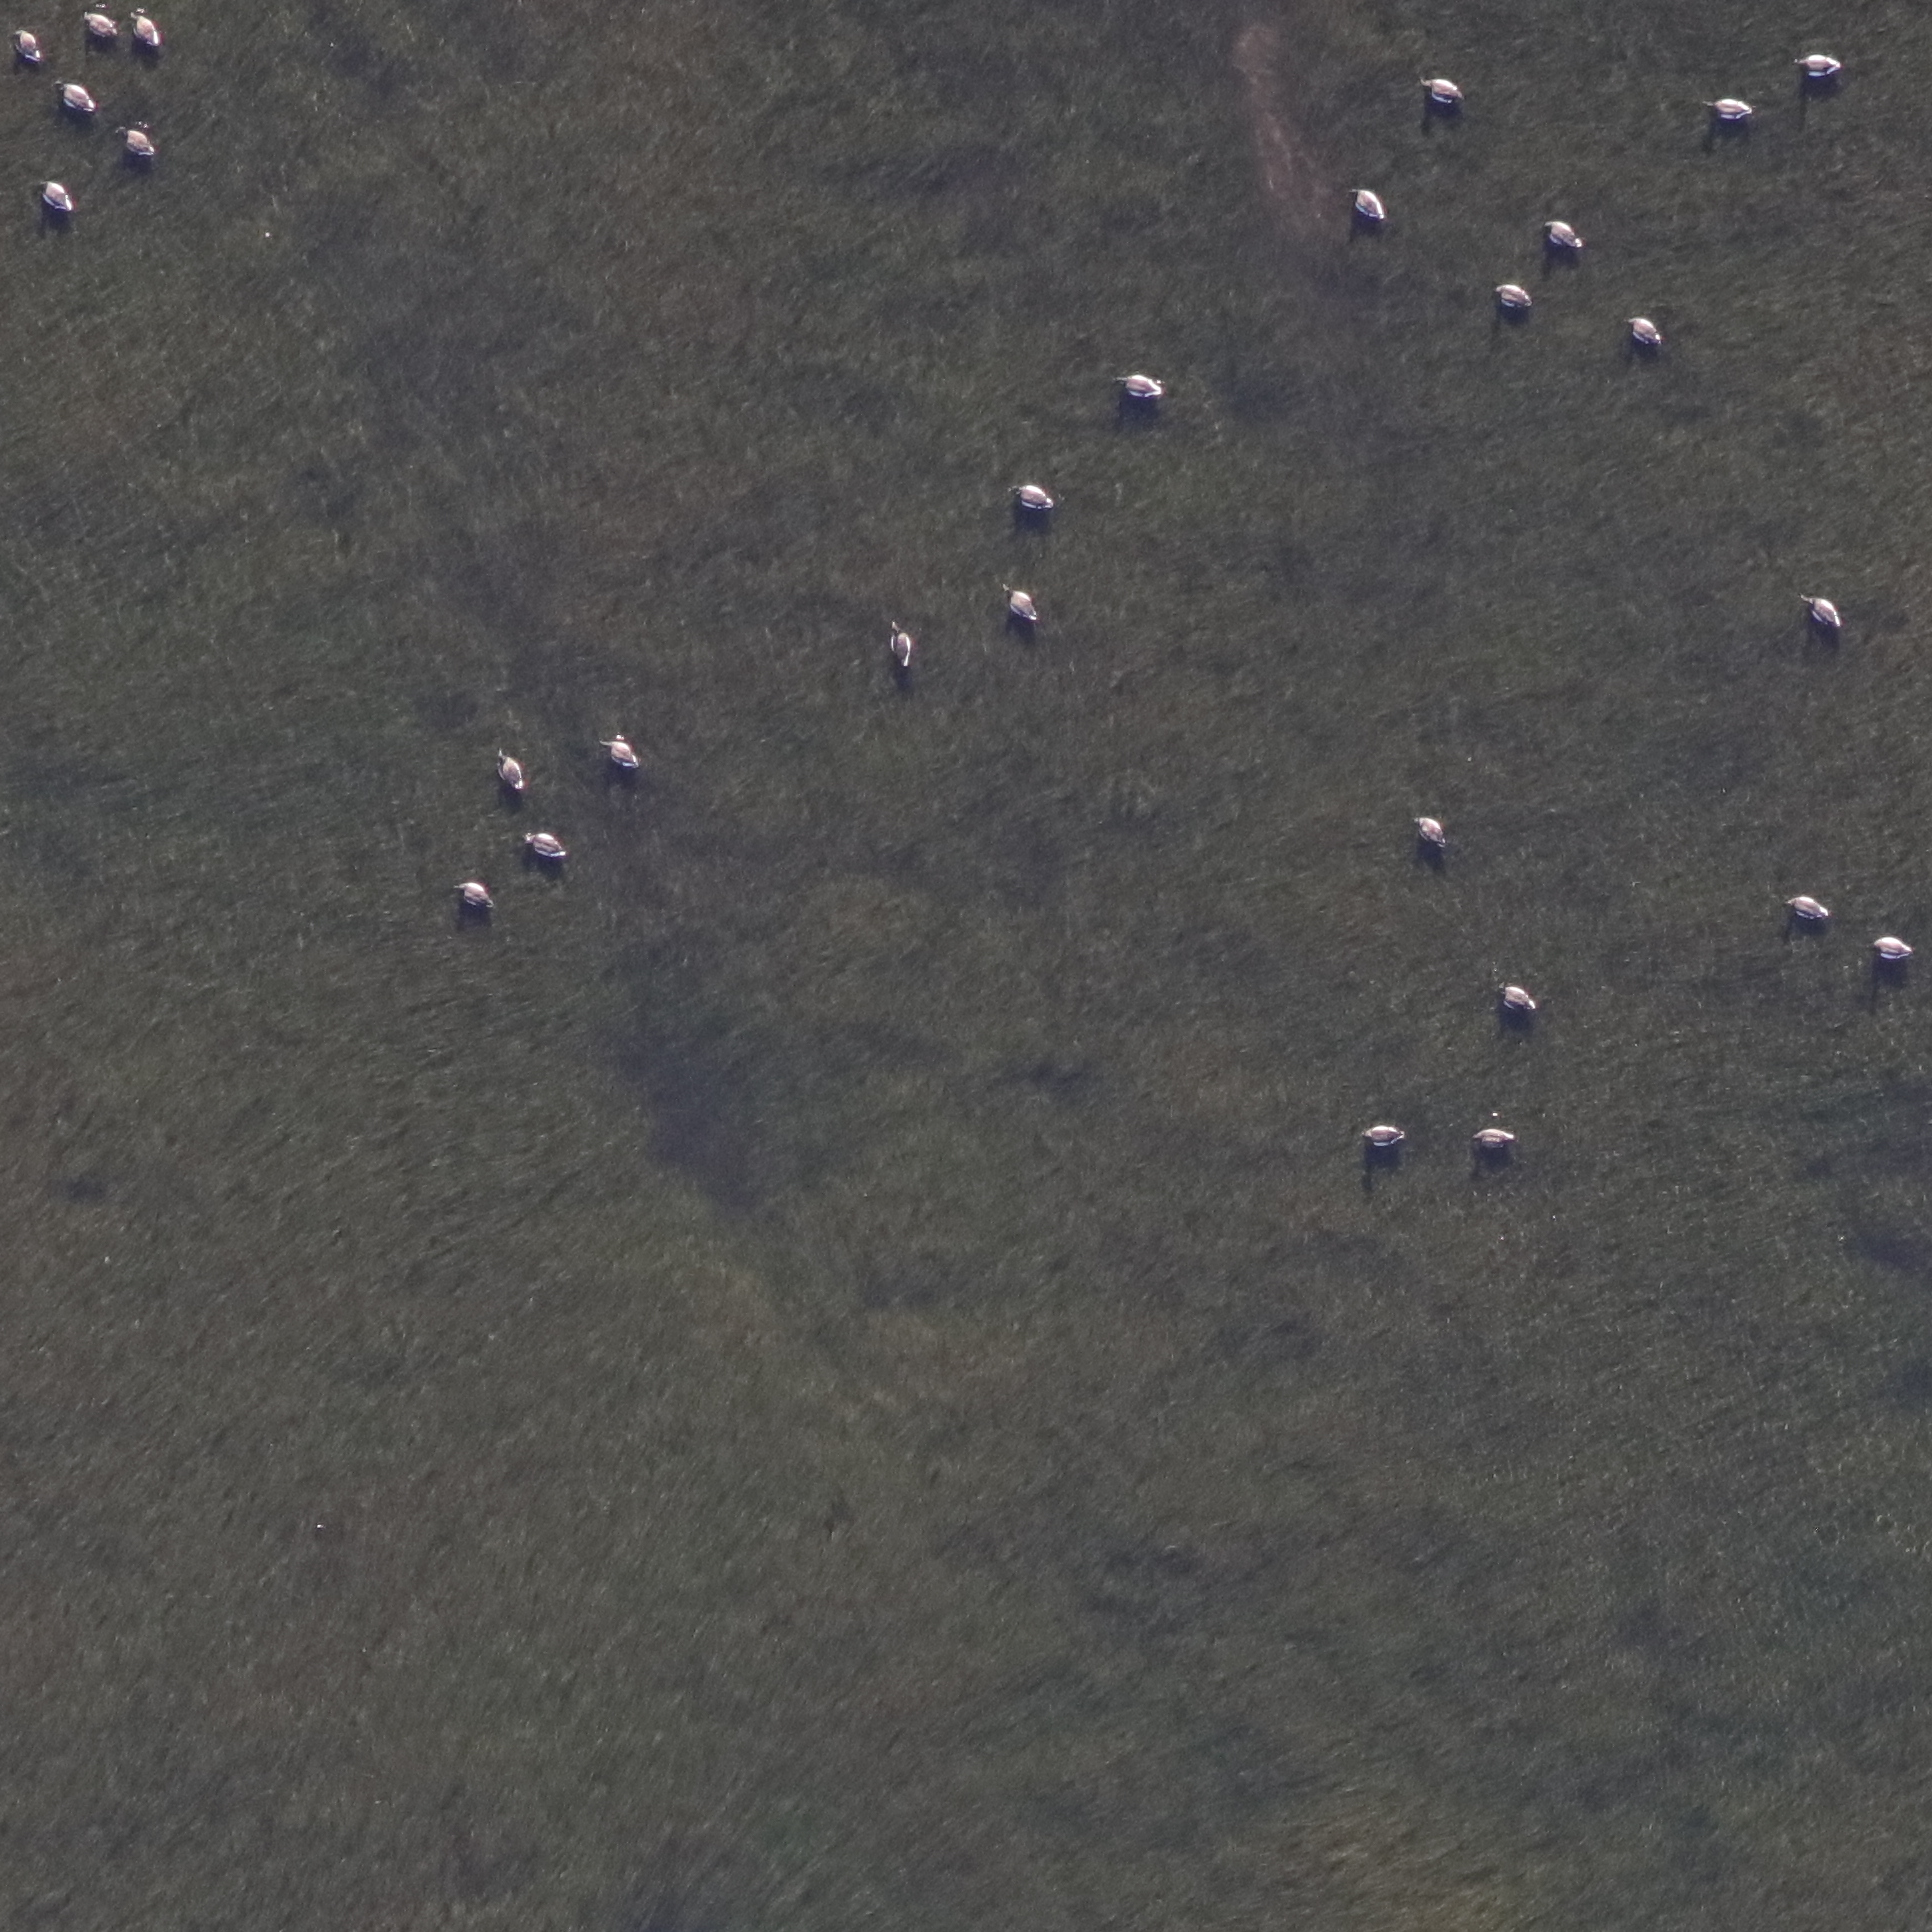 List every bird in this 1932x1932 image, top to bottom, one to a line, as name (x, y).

brant (103, 23)
brant (145, 30)
brant (26, 45)
brant (1818, 65)
brant (1445, 90)
brant (75, 98)
brant (1729, 109)
brant (139, 142)
brant (56, 195)
brant (1369, 206)
brant (1563, 235)
brant (1512, 296)
brant (1645, 331)
brant (1139, 386)
brant (1035, 497)
brant (1021, 604)
brant (1825, 613)
brant (899, 647)
brant (620, 752)
brant (511, 771)
brant (1432, 831)
brant (543, 843)
brant (474, 895)
brant (1808, 907)
brant (1892, 948)
brant (1519, 997)
brant (1383, 1134)
brant (1490, 1137)